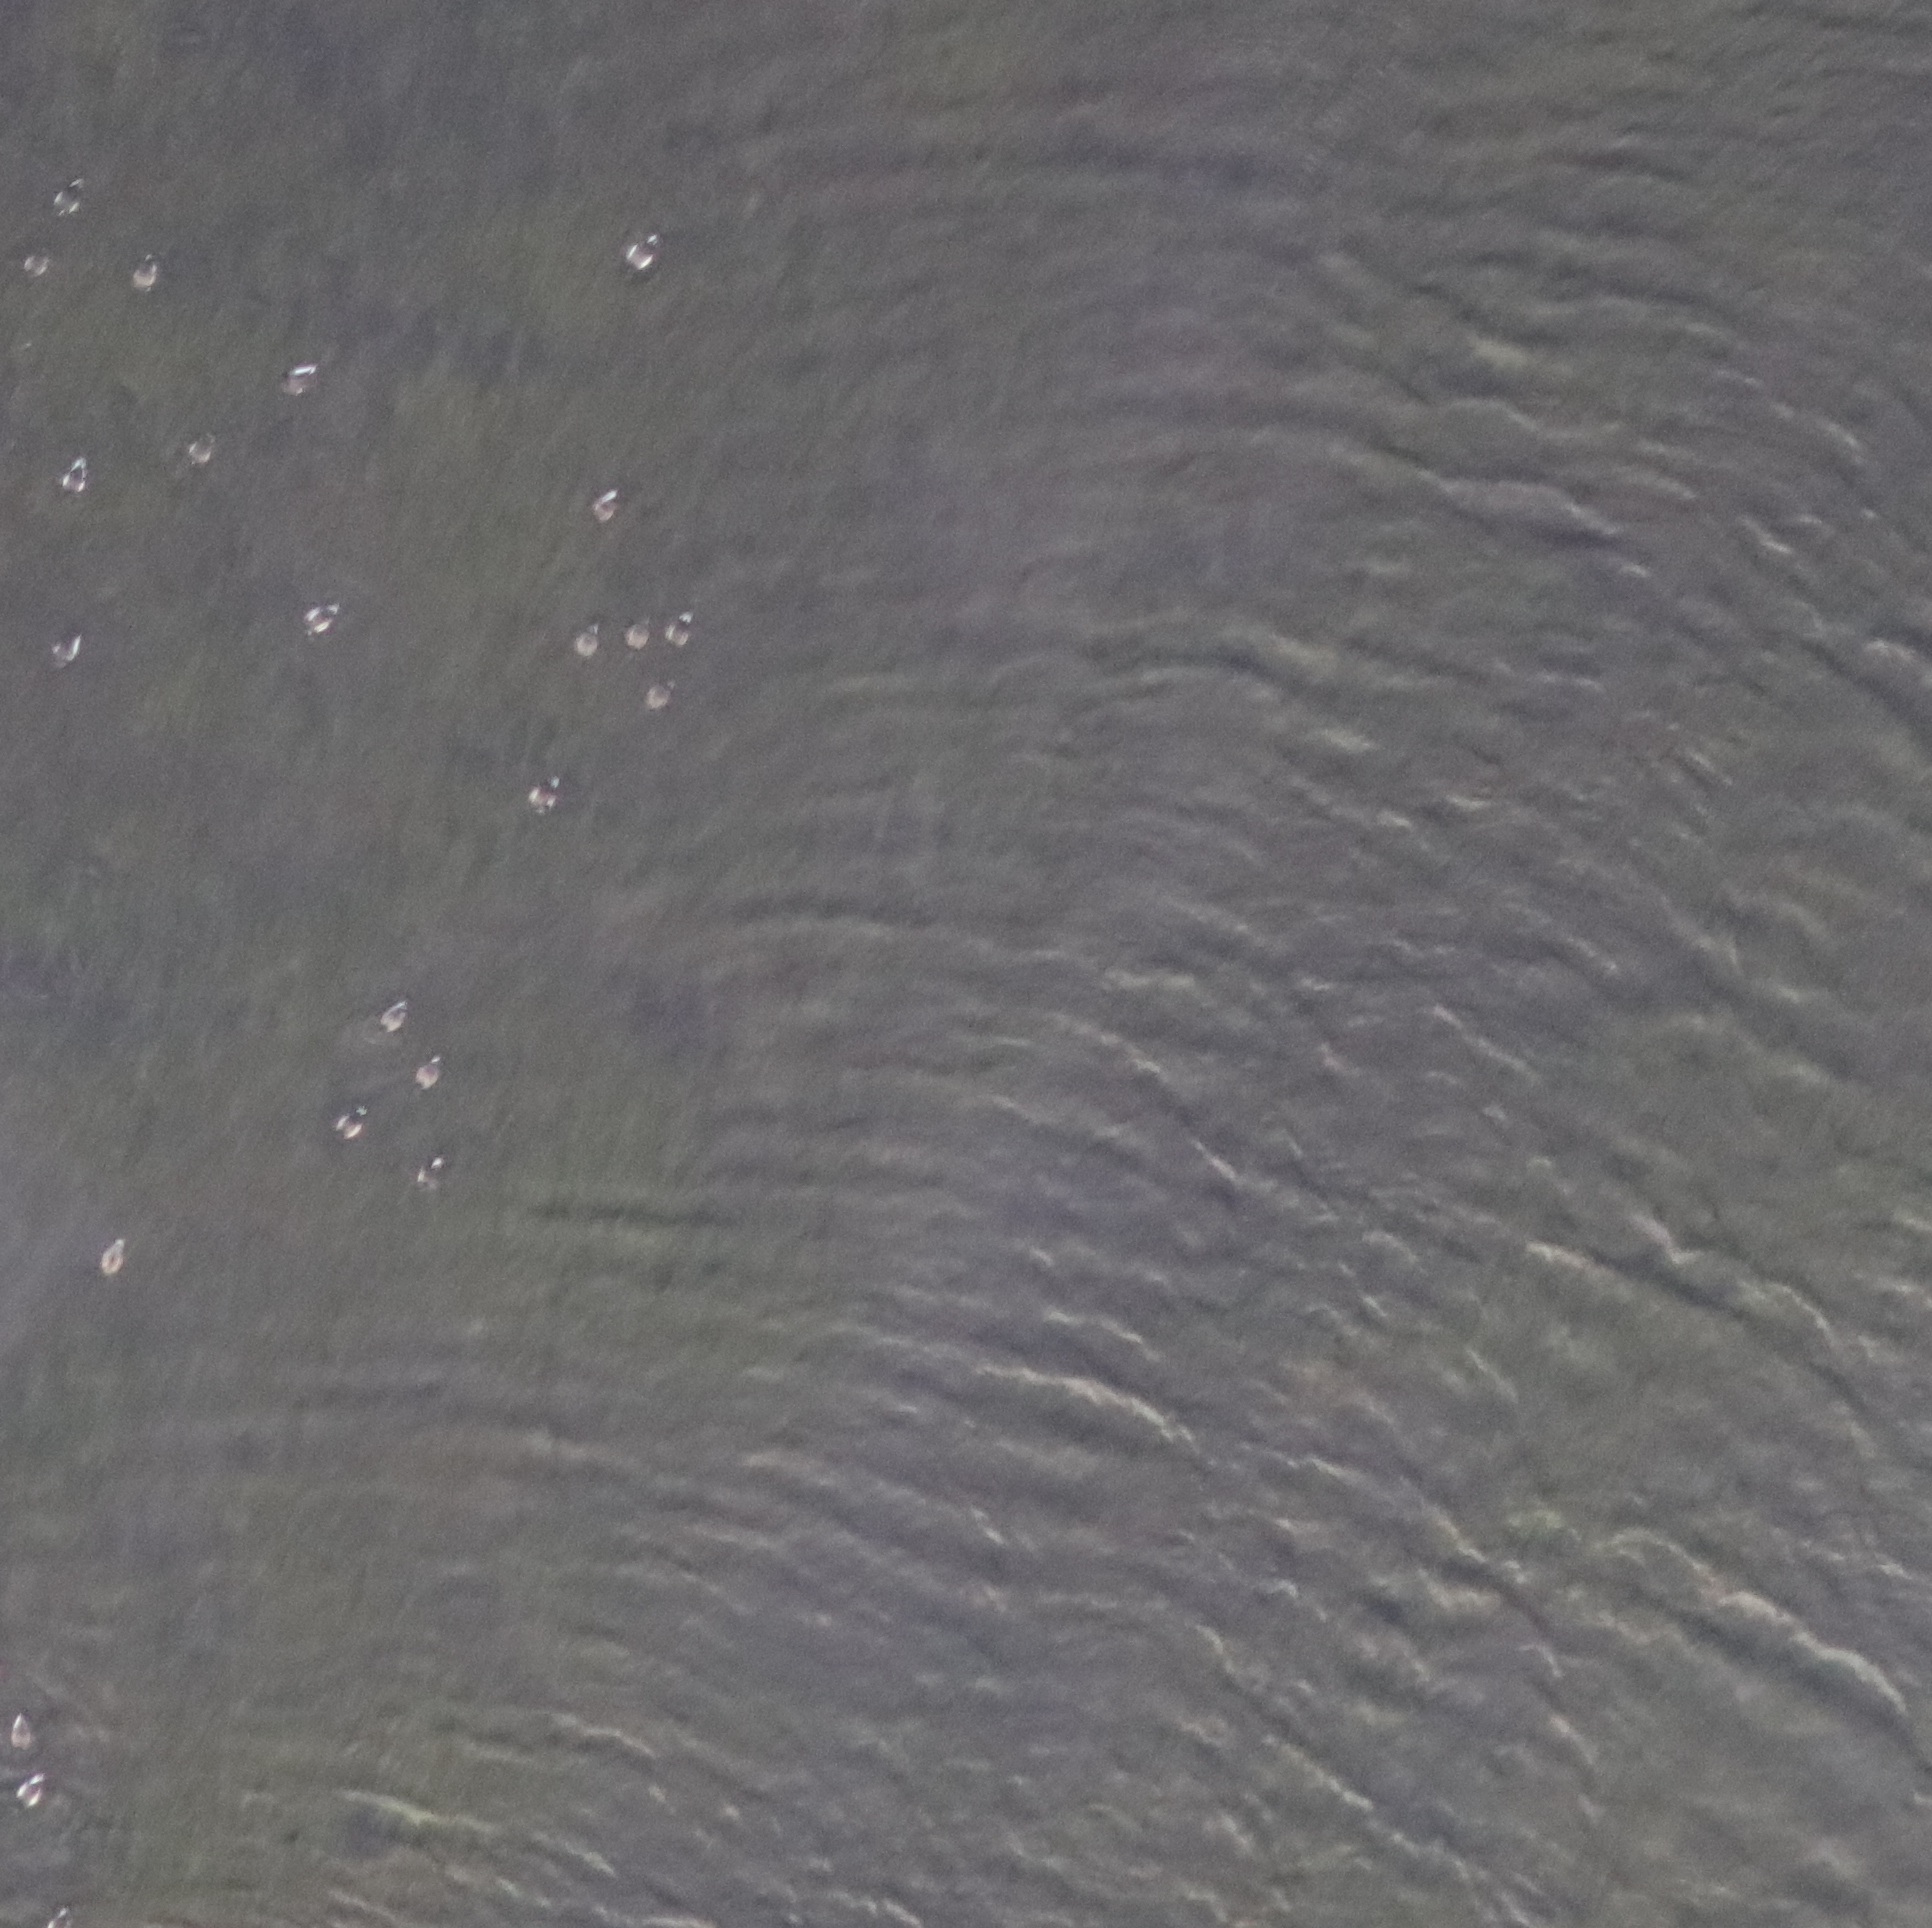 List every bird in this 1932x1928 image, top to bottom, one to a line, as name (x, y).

brant (68, 199)
brant (643, 255)
brant (29, 261)
brant (143, 277)
brant (293, 383)
brant (196, 445)
brant (73, 480)
brant (604, 507)
brant (320, 619)
brant (682, 630)
brant (640, 635)
brant (586, 638)
brant (68, 651)
brant (656, 699)
brant (543, 796)
brant (394, 1017)
brant (429, 1075)
brant (351, 1122)
brant (432, 1178)
other bird (114, 1256)
brant (21, 1733)
brant (28, 1791)